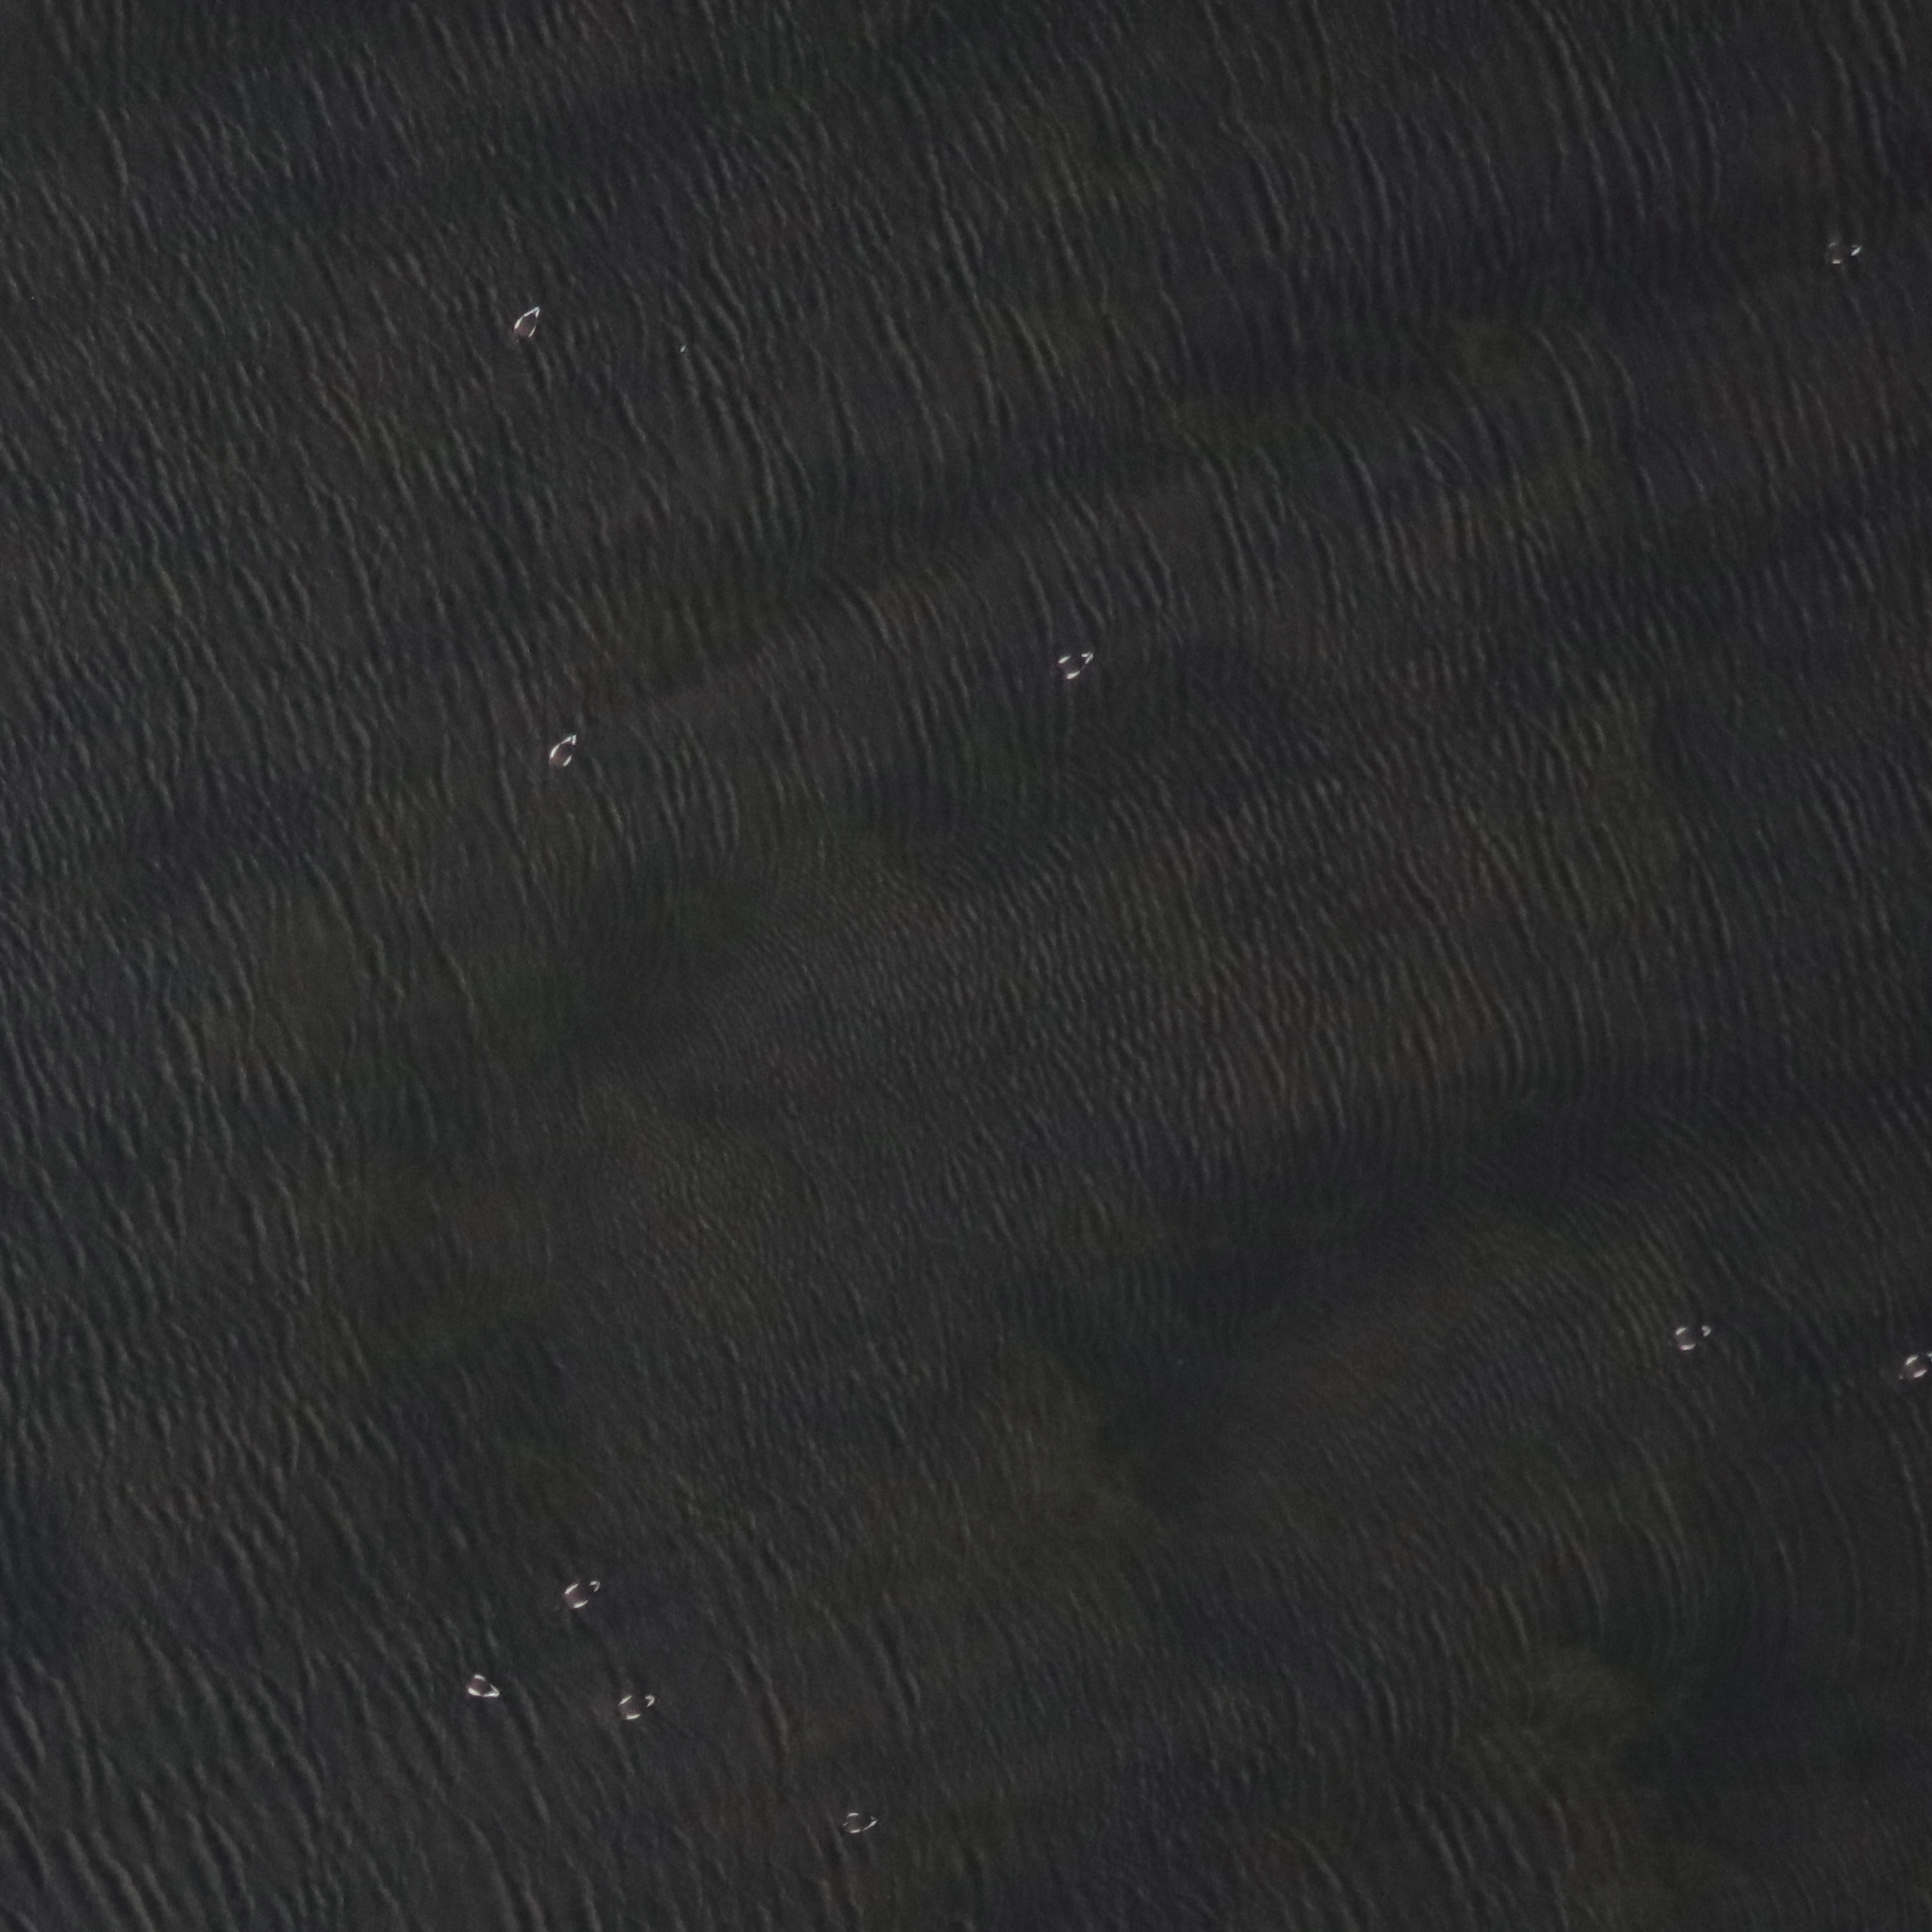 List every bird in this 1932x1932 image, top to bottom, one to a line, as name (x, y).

brant (1844, 251)
brant (525, 326)
brant (1070, 666)
brant (563, 753)
brant (1690, 1339)
brant (1916, 1366)
brant (579, 1594)
brant (479, 1685)
brant (633, 1707)
brant (855, 1827)